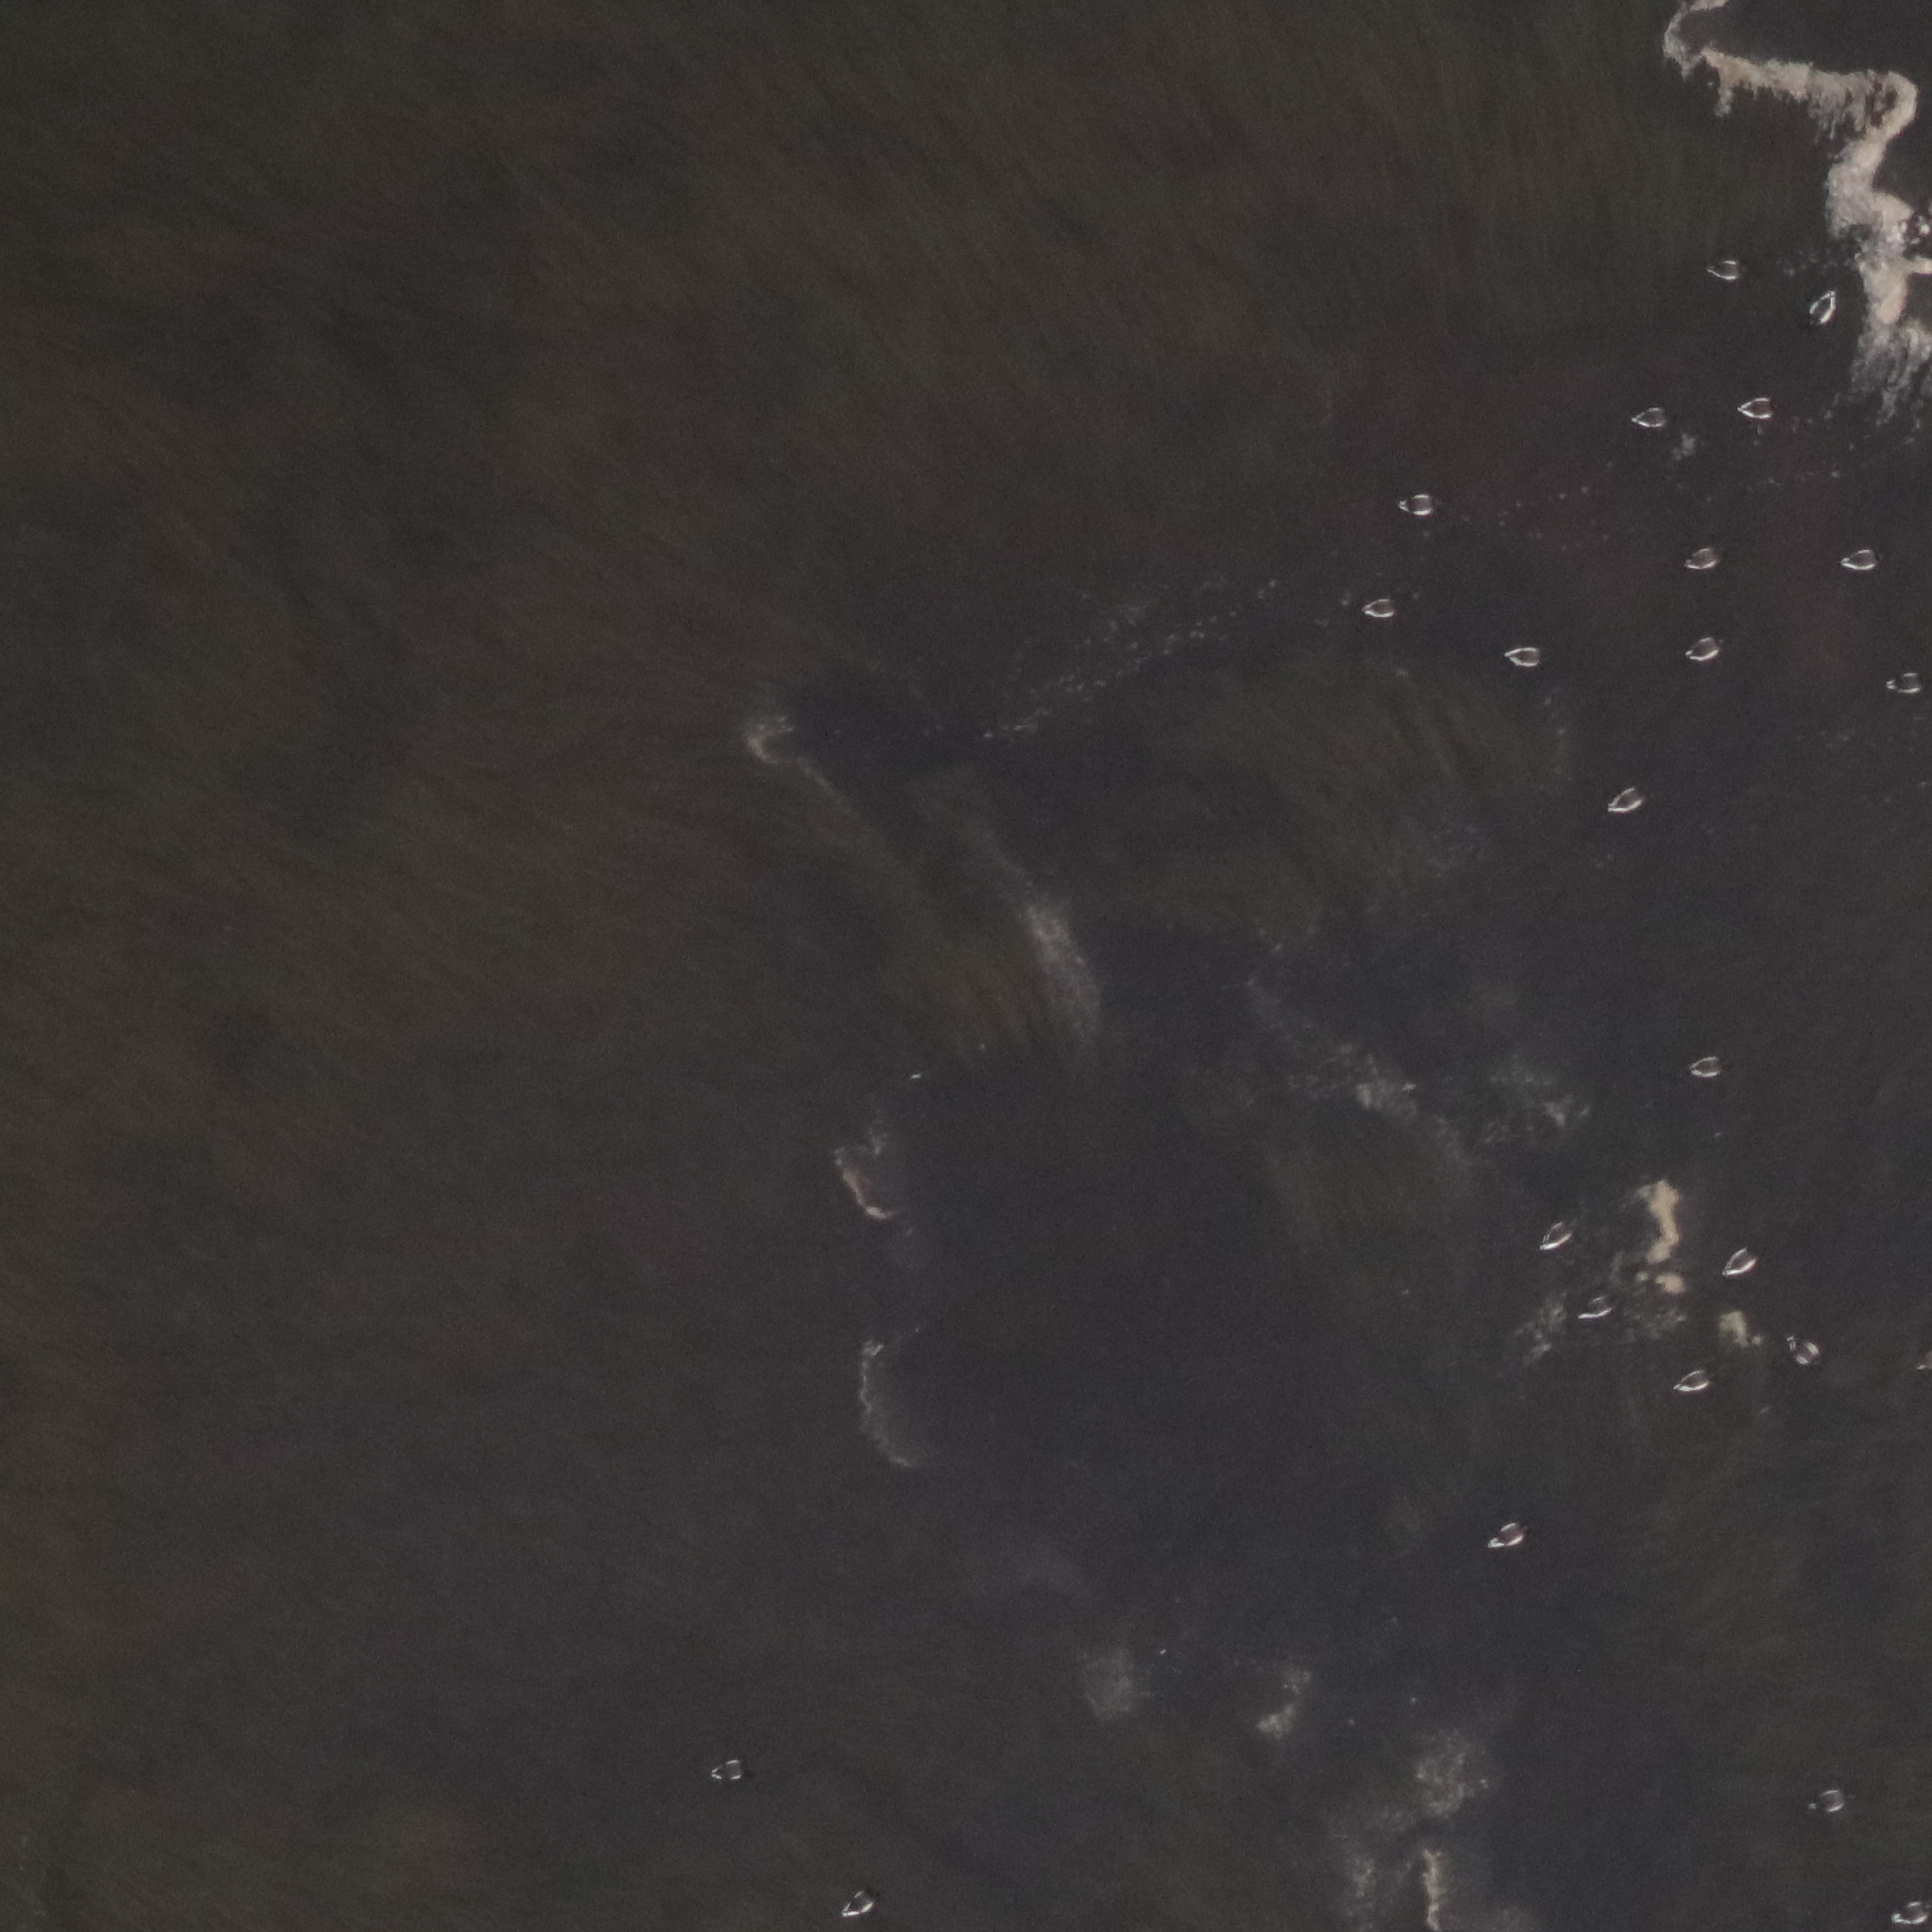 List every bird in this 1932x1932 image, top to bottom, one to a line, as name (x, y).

brant (1728, 270)
brant (1822, 310)
brant (1759, 411)
brant (1654, 419)
brant (1421, 506)
brant (1704, 559)
brant (1862, 560)
brant (1380, 607)
brant (1705, 648)
brant (1524, 657)
brant (1907, 683)
brant (1627, 800)
brant (1709, 1068)
brant (1559, 1234)
brant (1740, 1261)
brant (1596, 1308)
brant (1804, 1350)
brant (1694, 1379)
brant (1510, 1536)
brant (730, 1770)
brant (1831, 1802)
brant (860, 1903)
brant (1914, 1914)